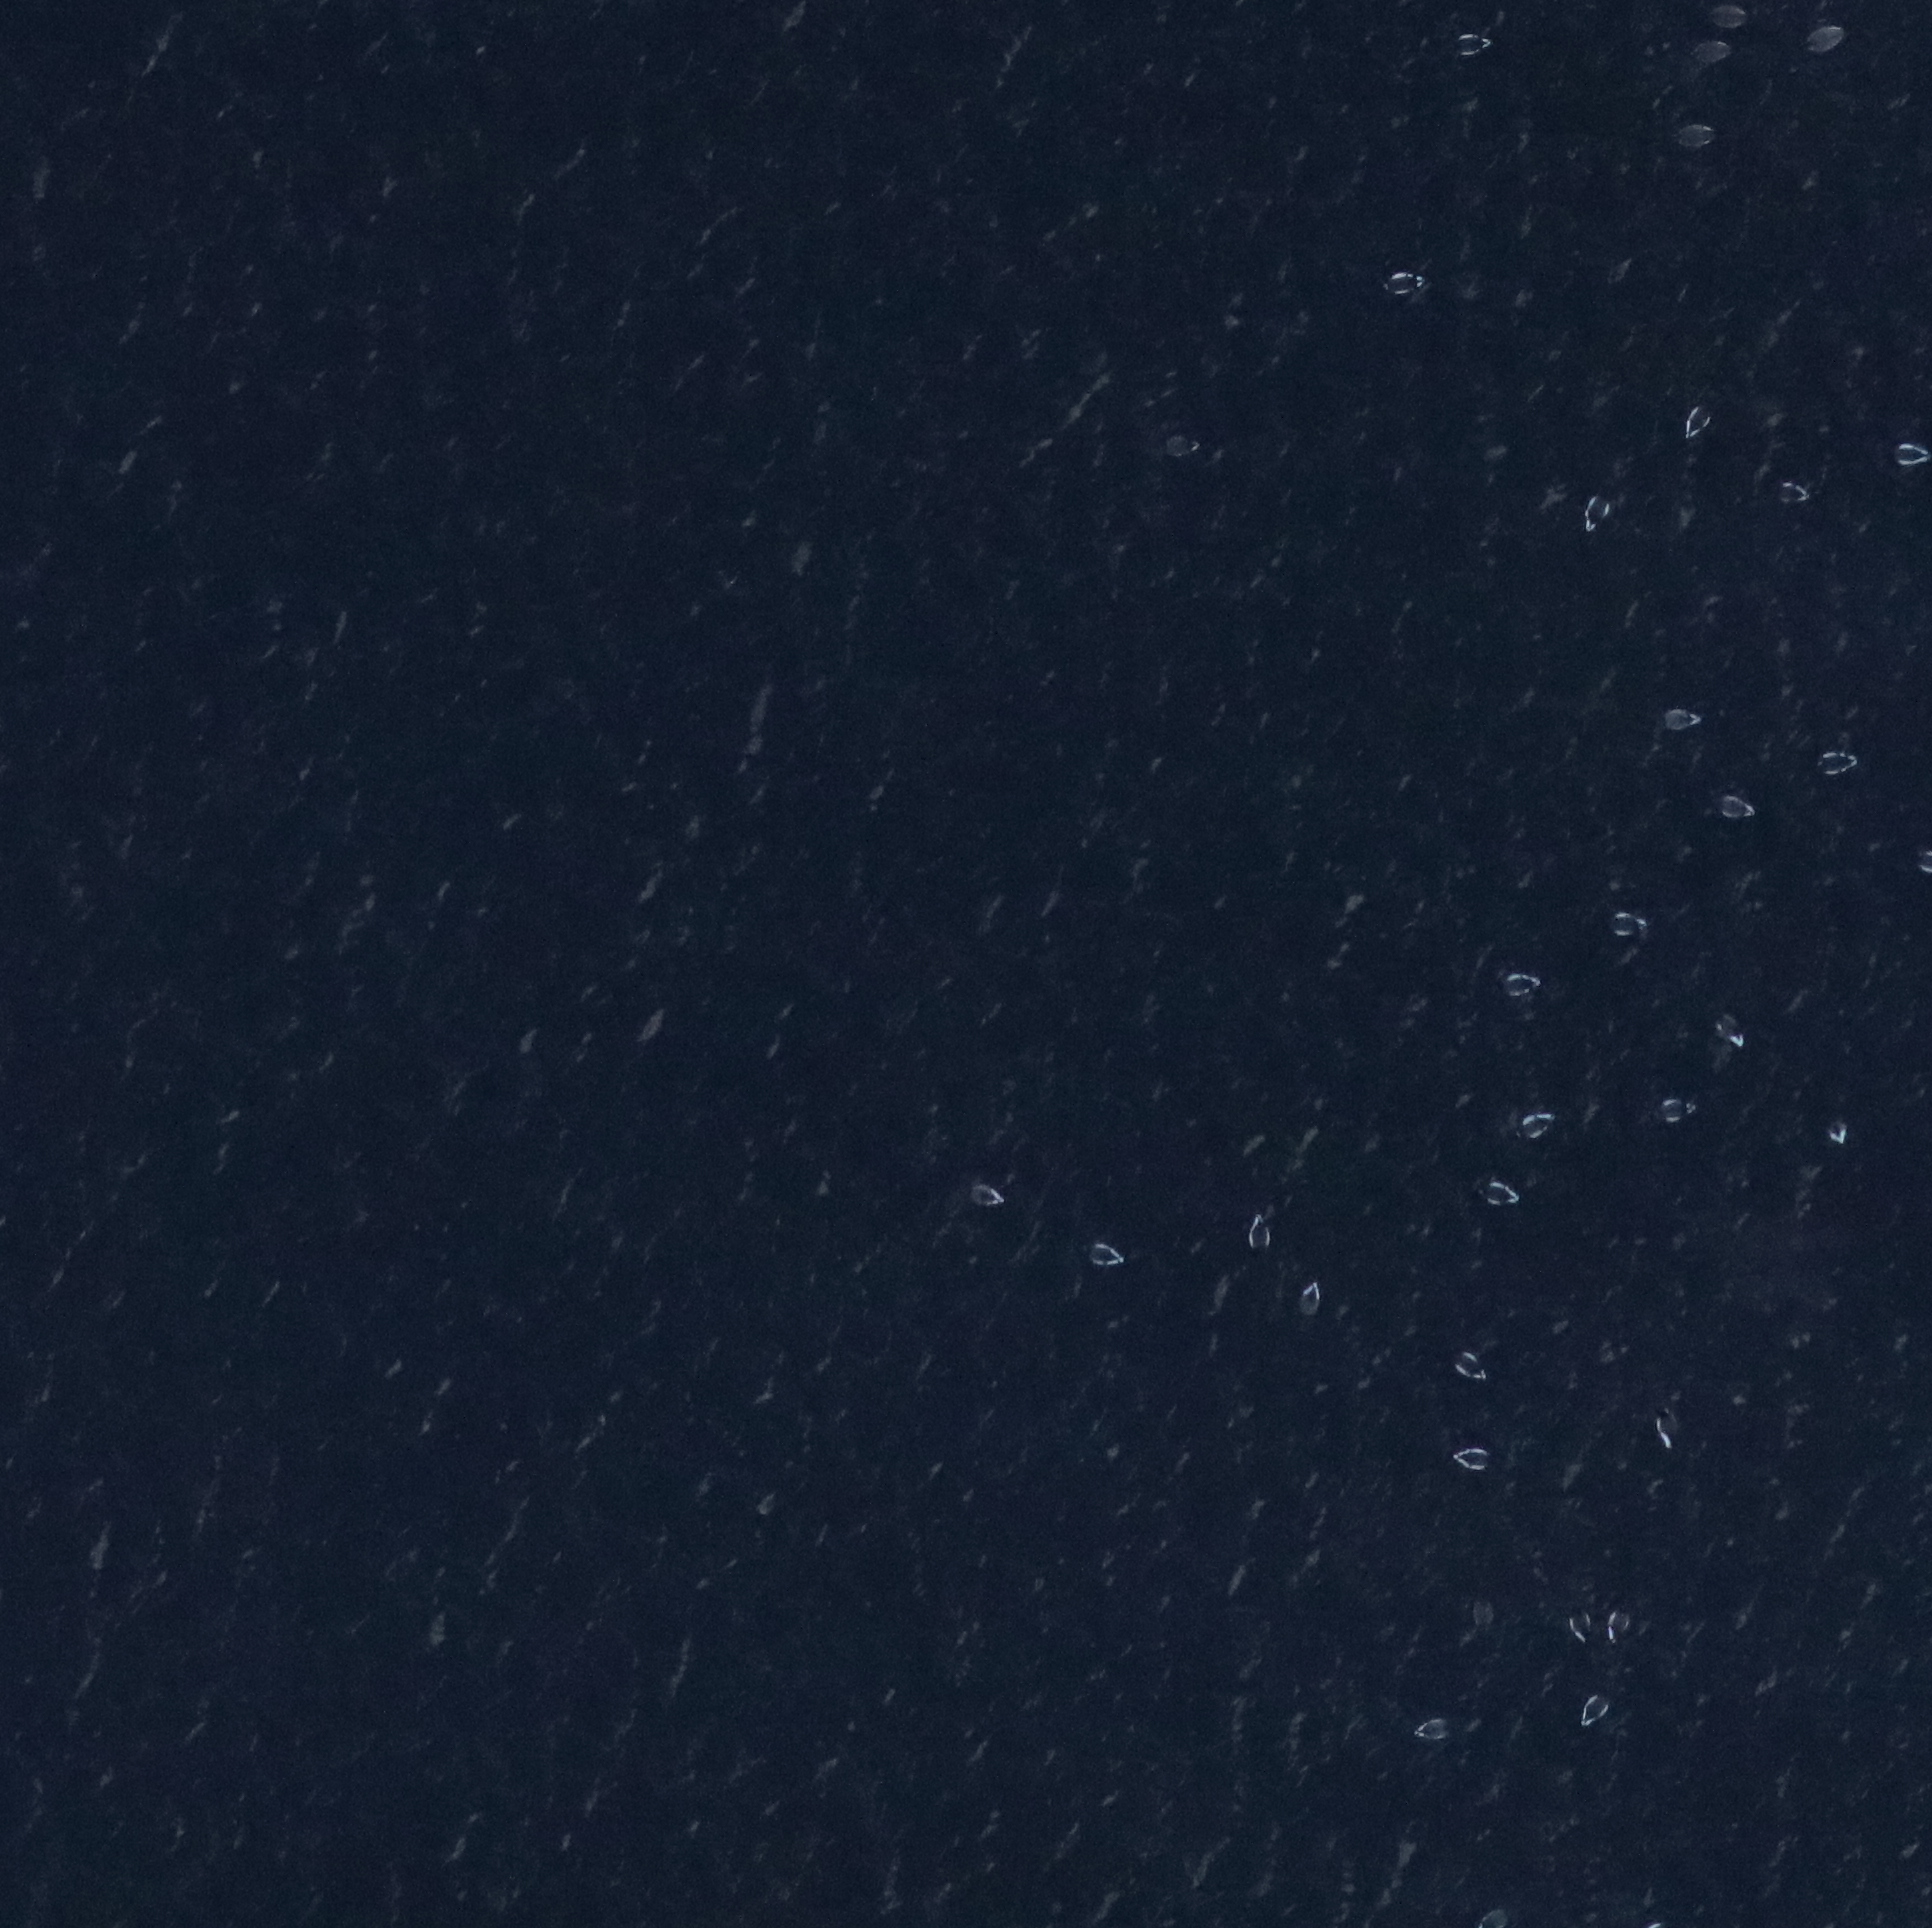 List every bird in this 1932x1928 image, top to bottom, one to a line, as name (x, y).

Canada goose (1732, 16)
Canada goose (1823, 40)
brant (1470, 45)
Canada goose (1711, 53)
Canada goose (1694, 135)
brant (1401, 286)
brant (1698, 420)
brant (1180, 446)
brant (1908, 455)
brant (1793, 493)
brant (1596, 511)
brant (1678, 722)
brant (1834, 762)
brant (1732, 808)
brant (1626, 927)
brant (1517, 985)
brant (1730, 1028)
brant (1673, 1111)
brant (1533, 1126)
brant (1838, 1130)
brant (984, 1195)
brant (1497, 1195)
brant (1260, 1235)
brant (1102, 1255)
brant (1308, 1301)
brant (1469, 1366)
brant (1667, 1426)
brant (1475, 1460)
brant (1582, 1622)
brant (1617, 1622)
brant (1596, 1710)
brant (1438, 1729)